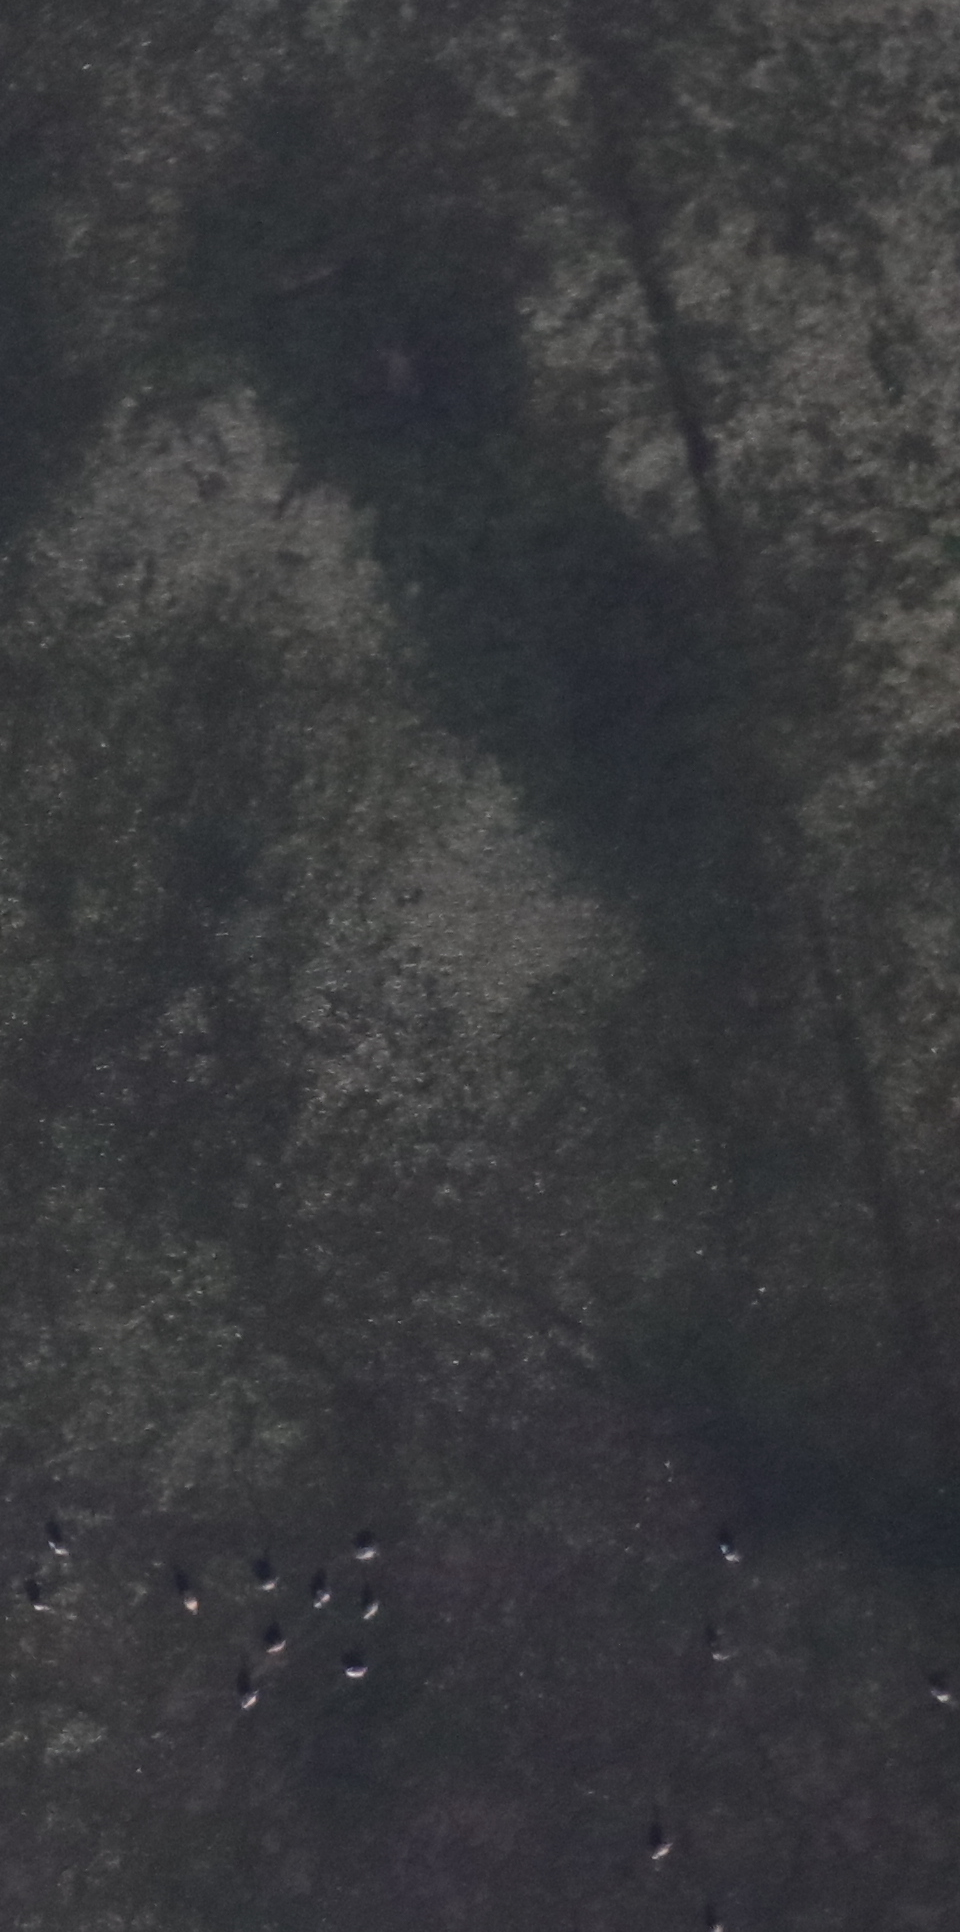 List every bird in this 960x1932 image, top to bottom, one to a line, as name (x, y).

brant (59, 1547)
brant (362, 1552)
brant (732, 1552)
brant (268, 1580)
brant (319, 1595)
Canada goose (189, 1602)
brant (39, 1606)
brant (370, 1610)
Canada goose (281, 1647)
brant (723, 1650)
brant (357, 1671)
brant (940, 1691)
brant (252, 1701)
brant (658, 1854)